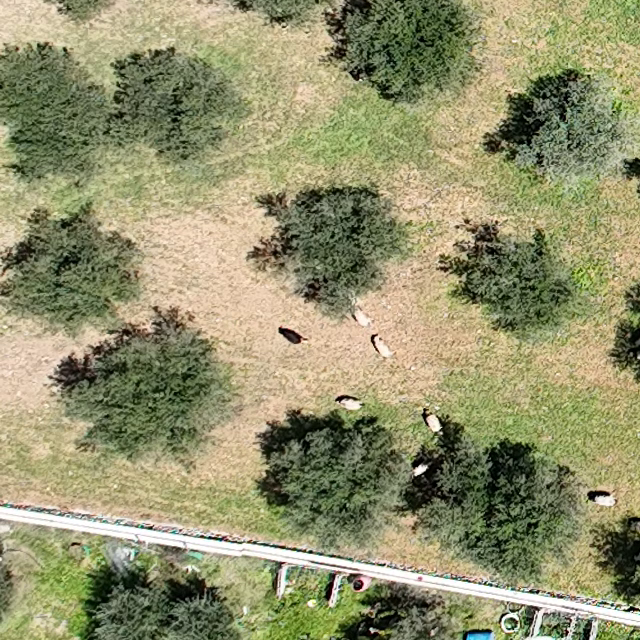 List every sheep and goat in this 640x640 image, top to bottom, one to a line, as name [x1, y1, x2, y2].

sheep [349, 306, 371, 327]
sheep [278, 326, 302, 344]
sheep [627, 330, 639, 349]
sheep [372, 336, 392, 360]
sheep [336, 399, 364, 411]
sheep [422, 408, 443, 436]
sheep [413, 462, 432, 477]
sheep [595, 496, 617, 506]
sheep [630, 520, 639, 537]
sheep [634, 540, 639, 562]